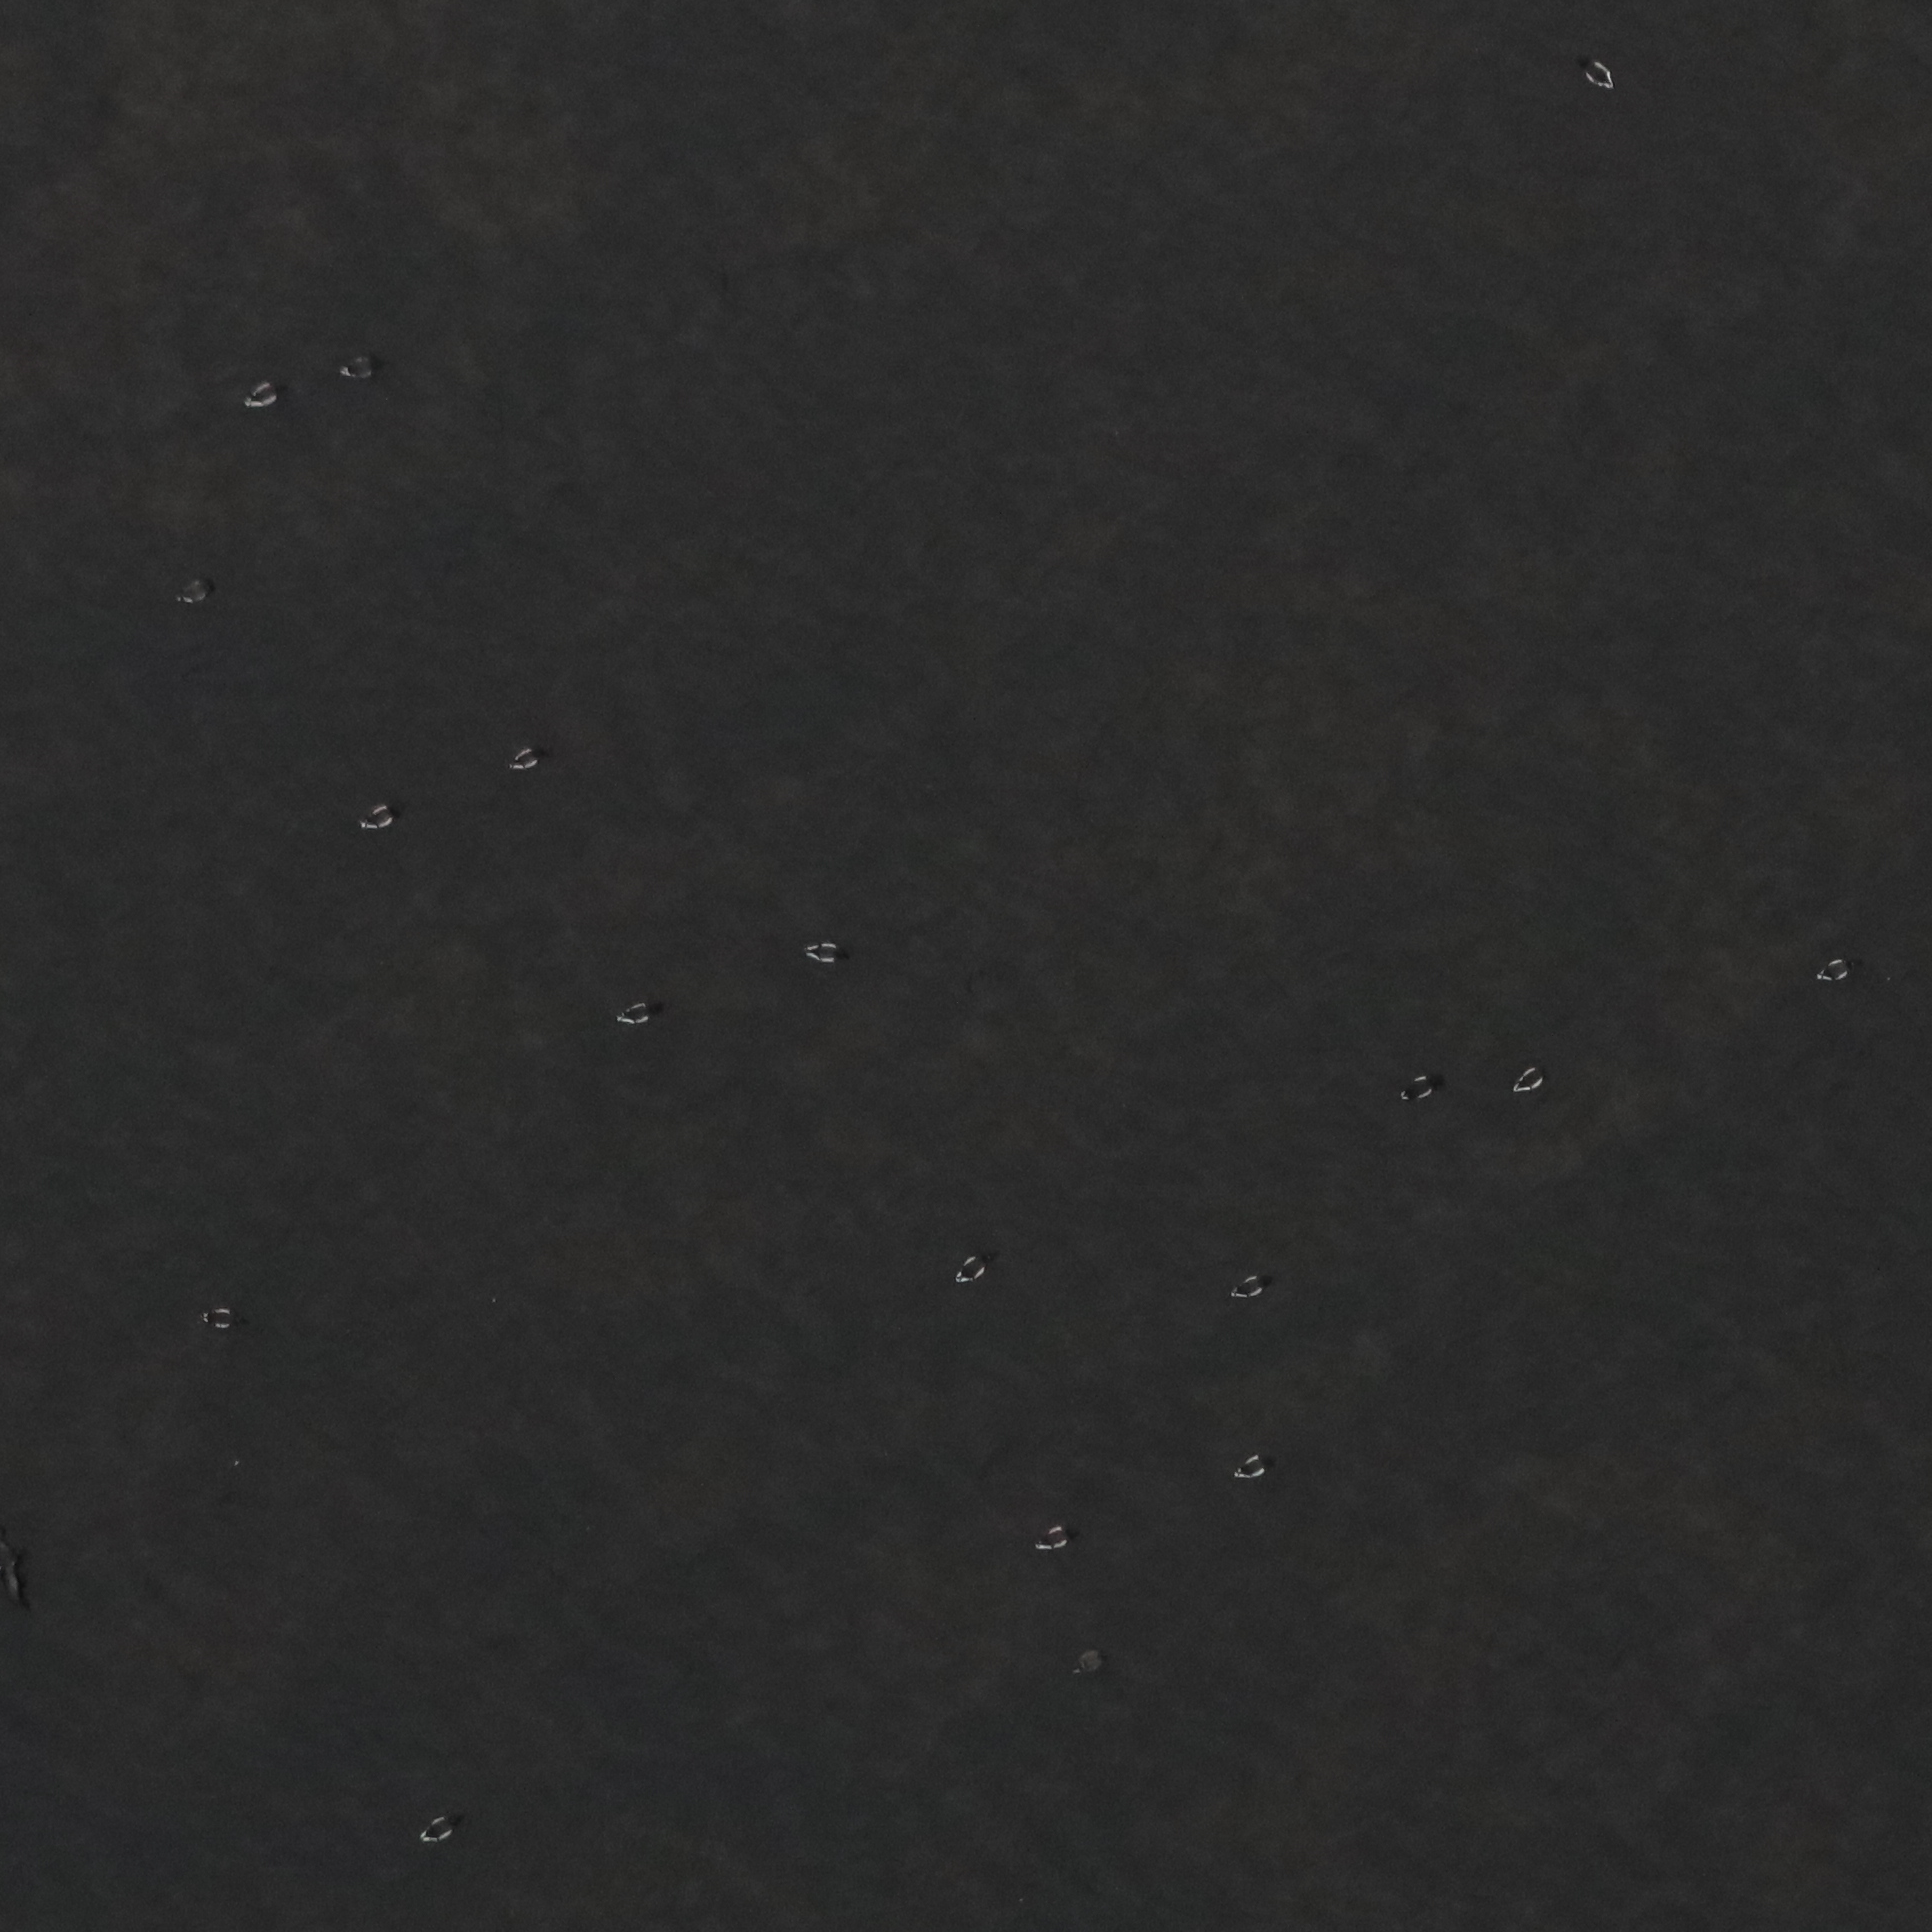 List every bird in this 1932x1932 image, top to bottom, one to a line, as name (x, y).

brant (1598, 73)
brant (360, 368)
brant (264, 396)
brant (194, 590)
brant (527, 758)
brant (379, 818)
brant (826, 953)
brant (1835, 971)
brant (638, 1014)
brant (1530, 1080)
brant (1420, 1089)
brant (973, 1270)
brant (1251, 1287)
brant (221, 1318)
brant (1252, 1466)
brant (1054, 1540)
brant (5, 1565)
brant (1089, 1659)
brant (441, 1829)